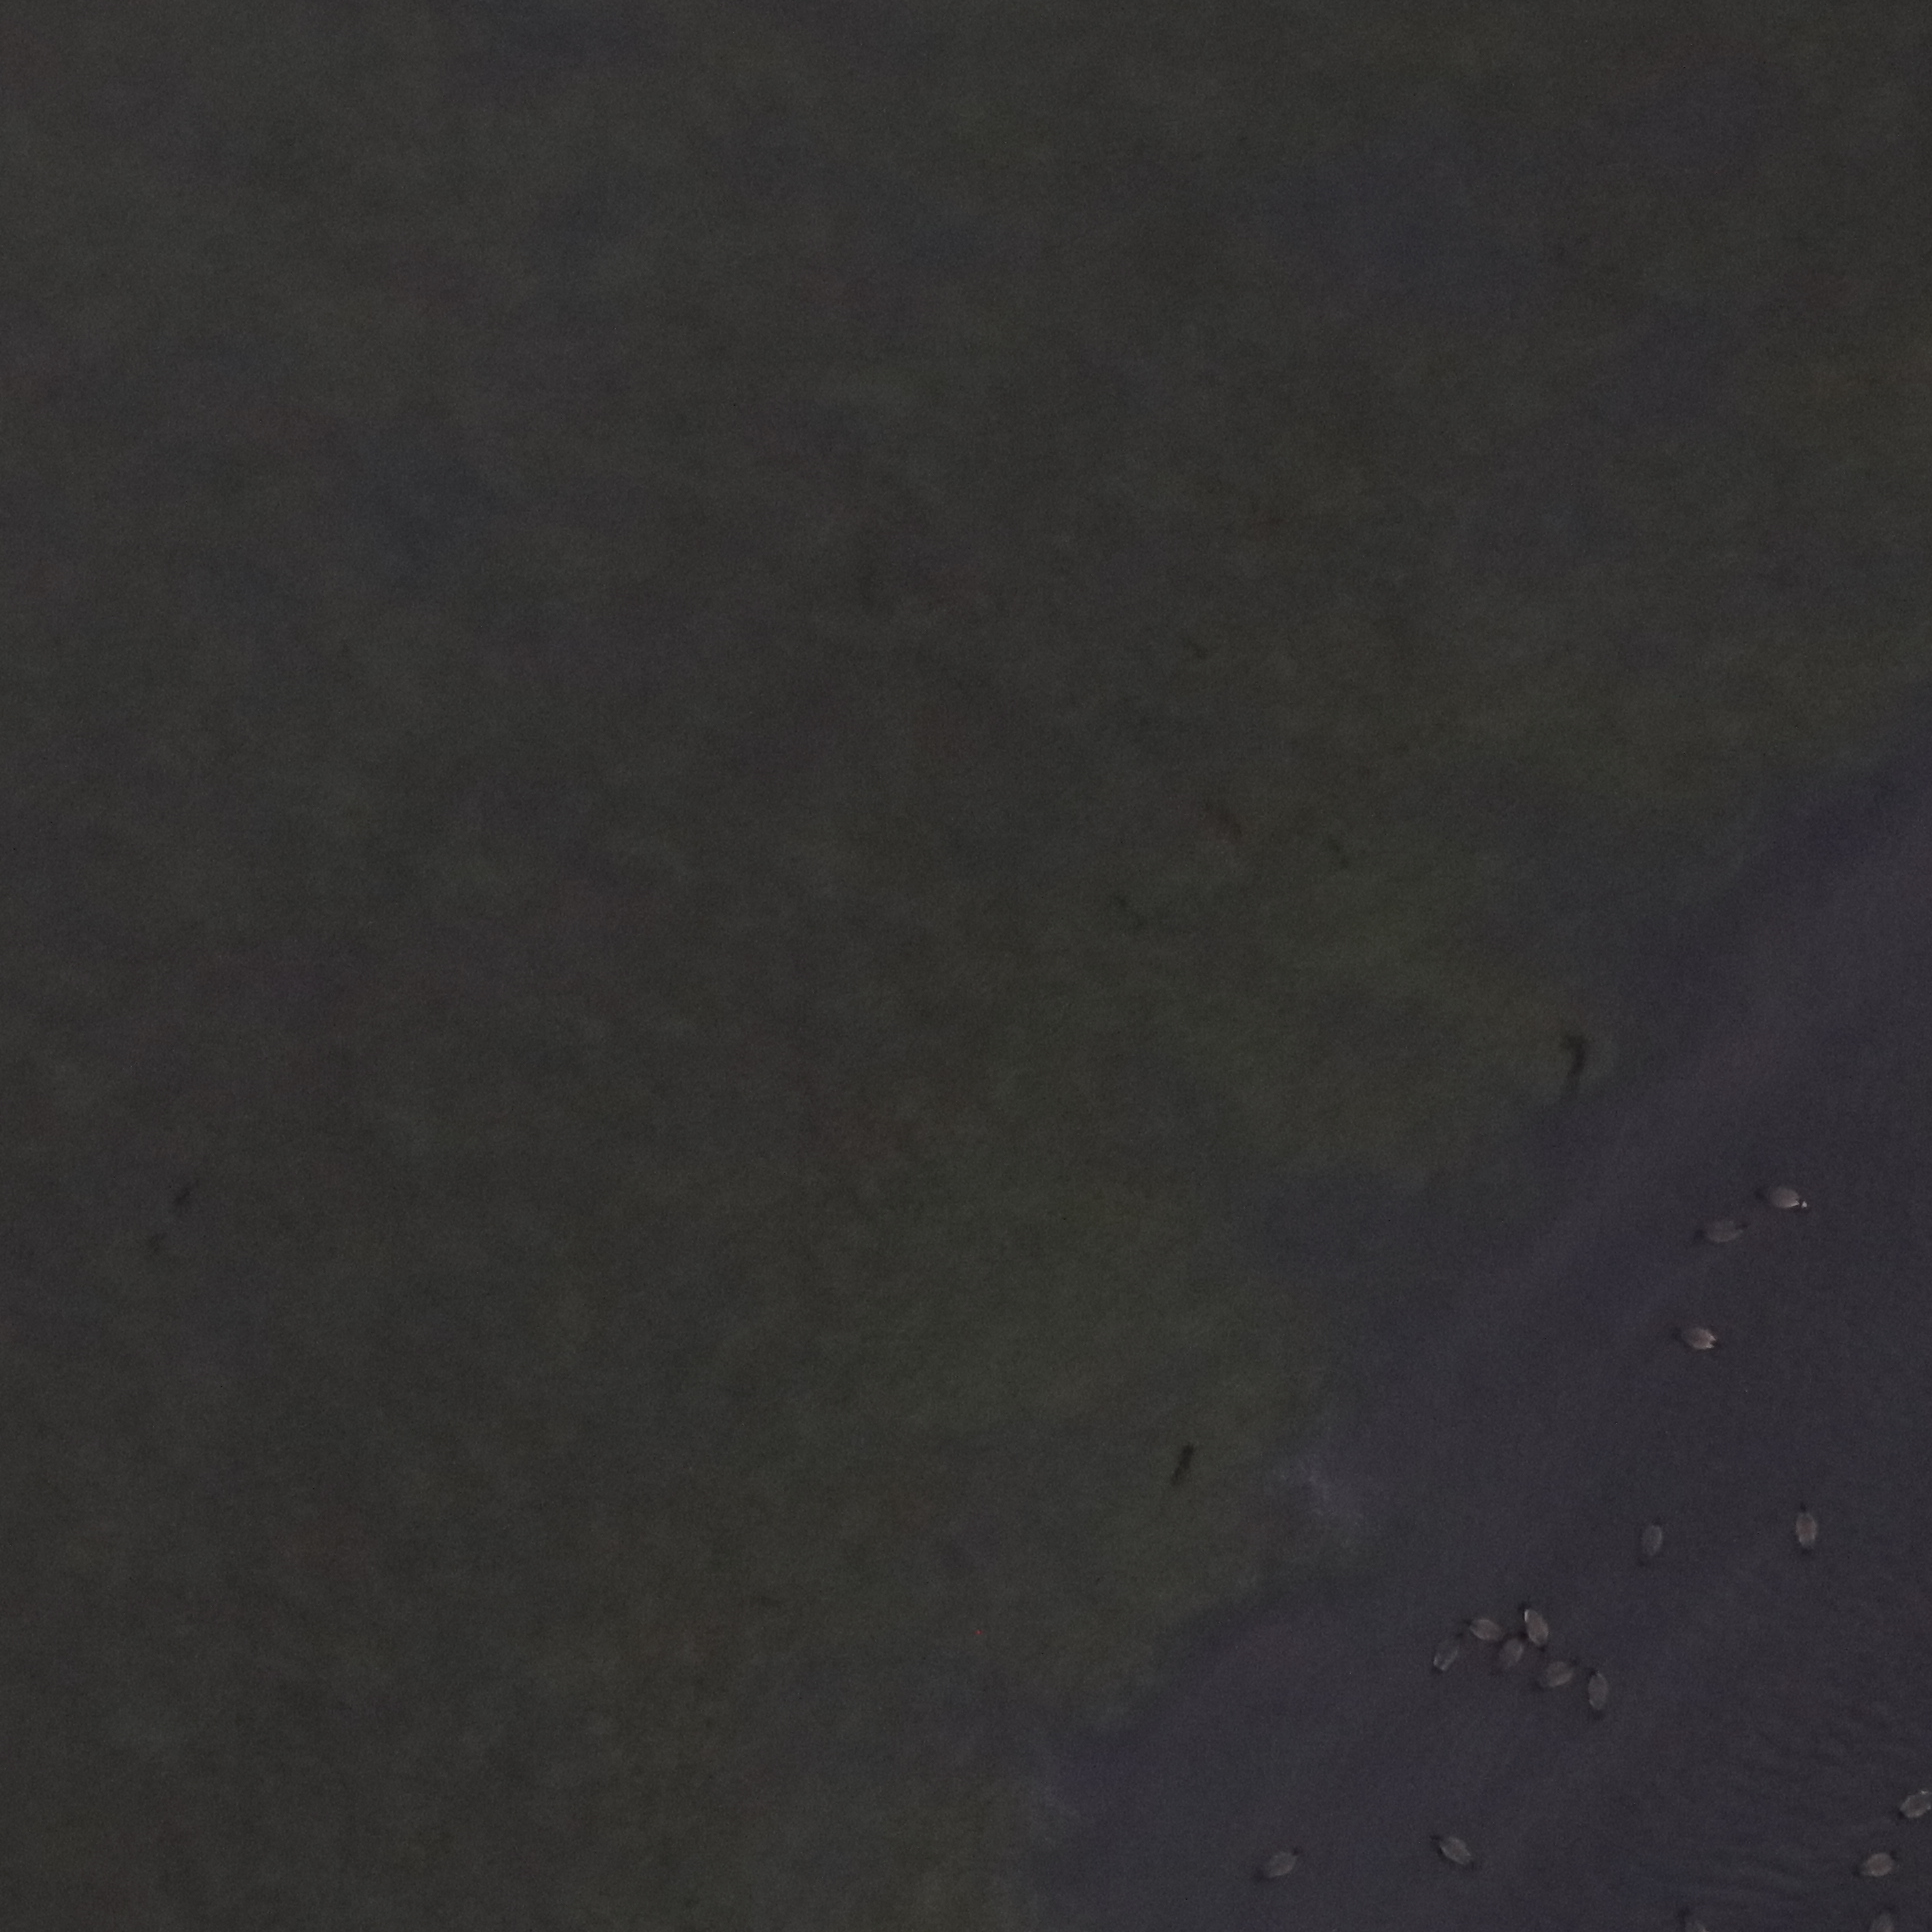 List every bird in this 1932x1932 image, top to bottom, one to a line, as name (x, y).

Canada goose (1786, 1198)
Canada goose (1720, 1231)
Canada goose (1698, 1338)
Canada goose (1807, 1531)
Canada goose (1649, 1542)
Canada goose (1534, 1624)
Canada goose (1480, 1630)
Canada goose (1442, 1652)
Canada goose (1504, 1654)
Canada goose (1554, 1673)
Canada goose (1598, 1690)
Canada goose (1918, 1805)
Canada goose (1456, 1853)
Canada goose (1283, 1863)
Canada goose (1877, 1867)
Canada goose (1877, 1931)